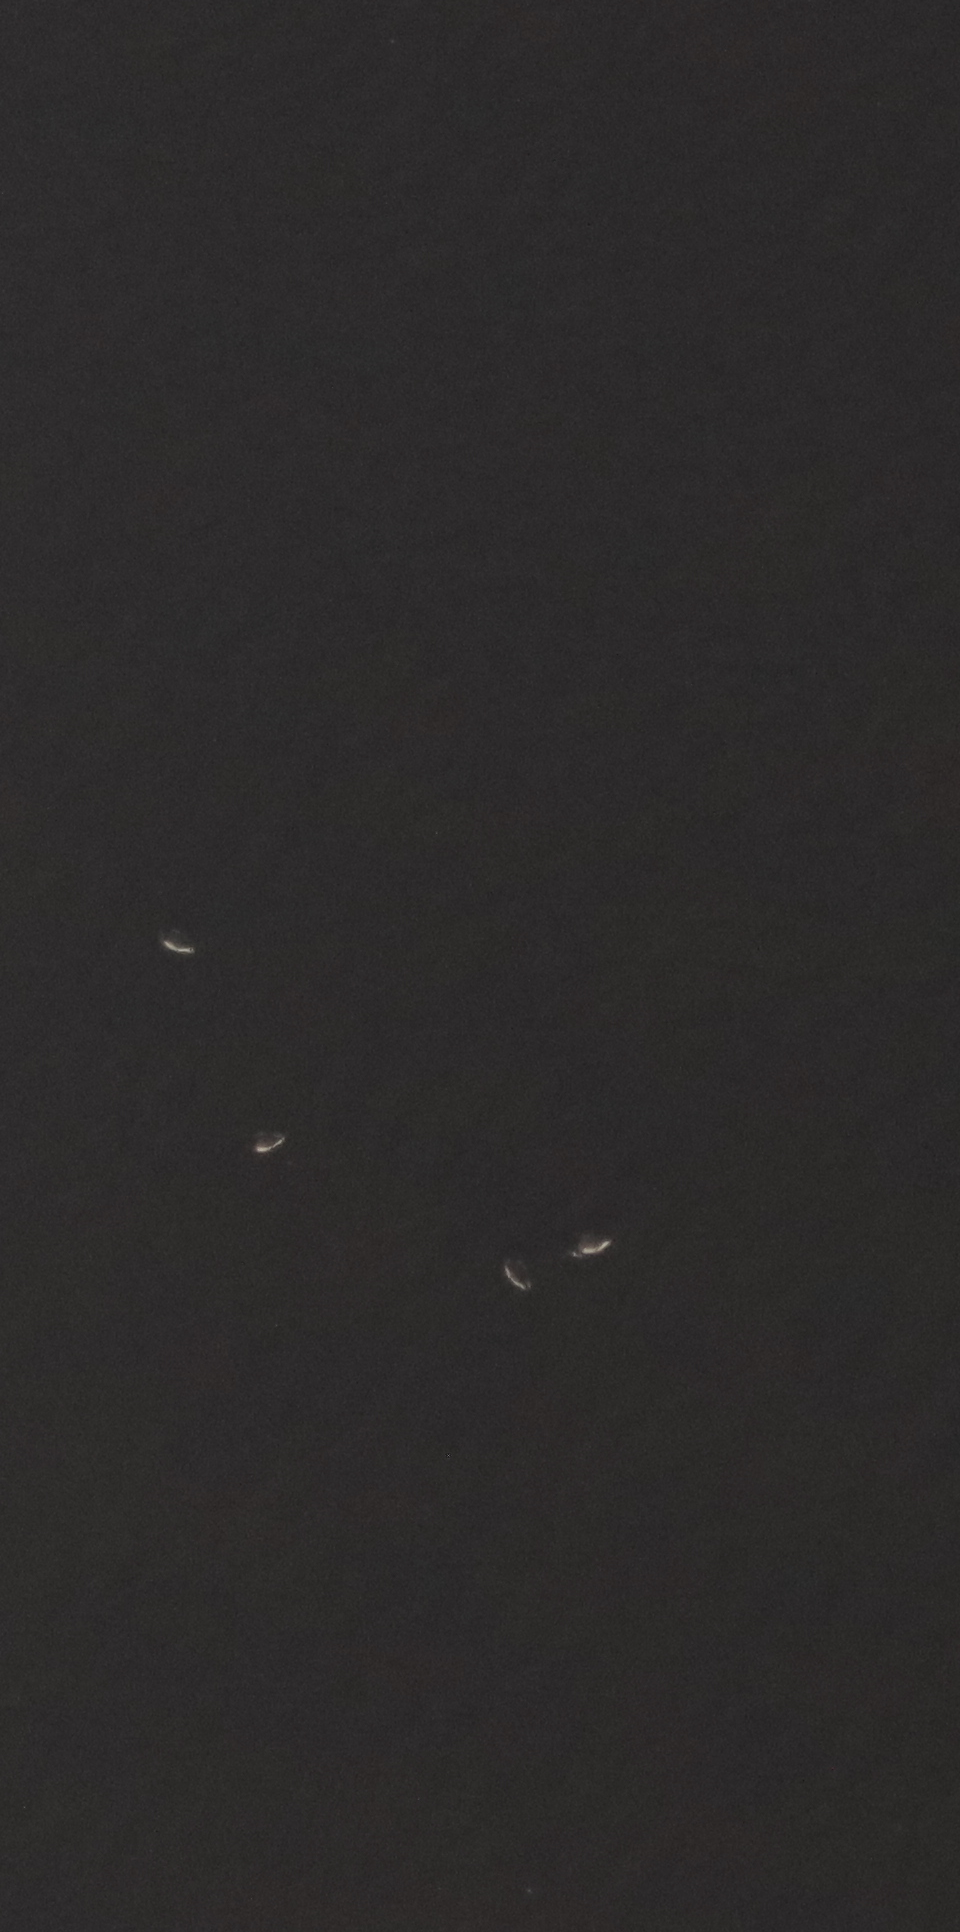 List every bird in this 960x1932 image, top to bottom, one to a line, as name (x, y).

brant (178, 947)
brant (261, 1138)
brant (592, 1245)
brant (518, 1274)